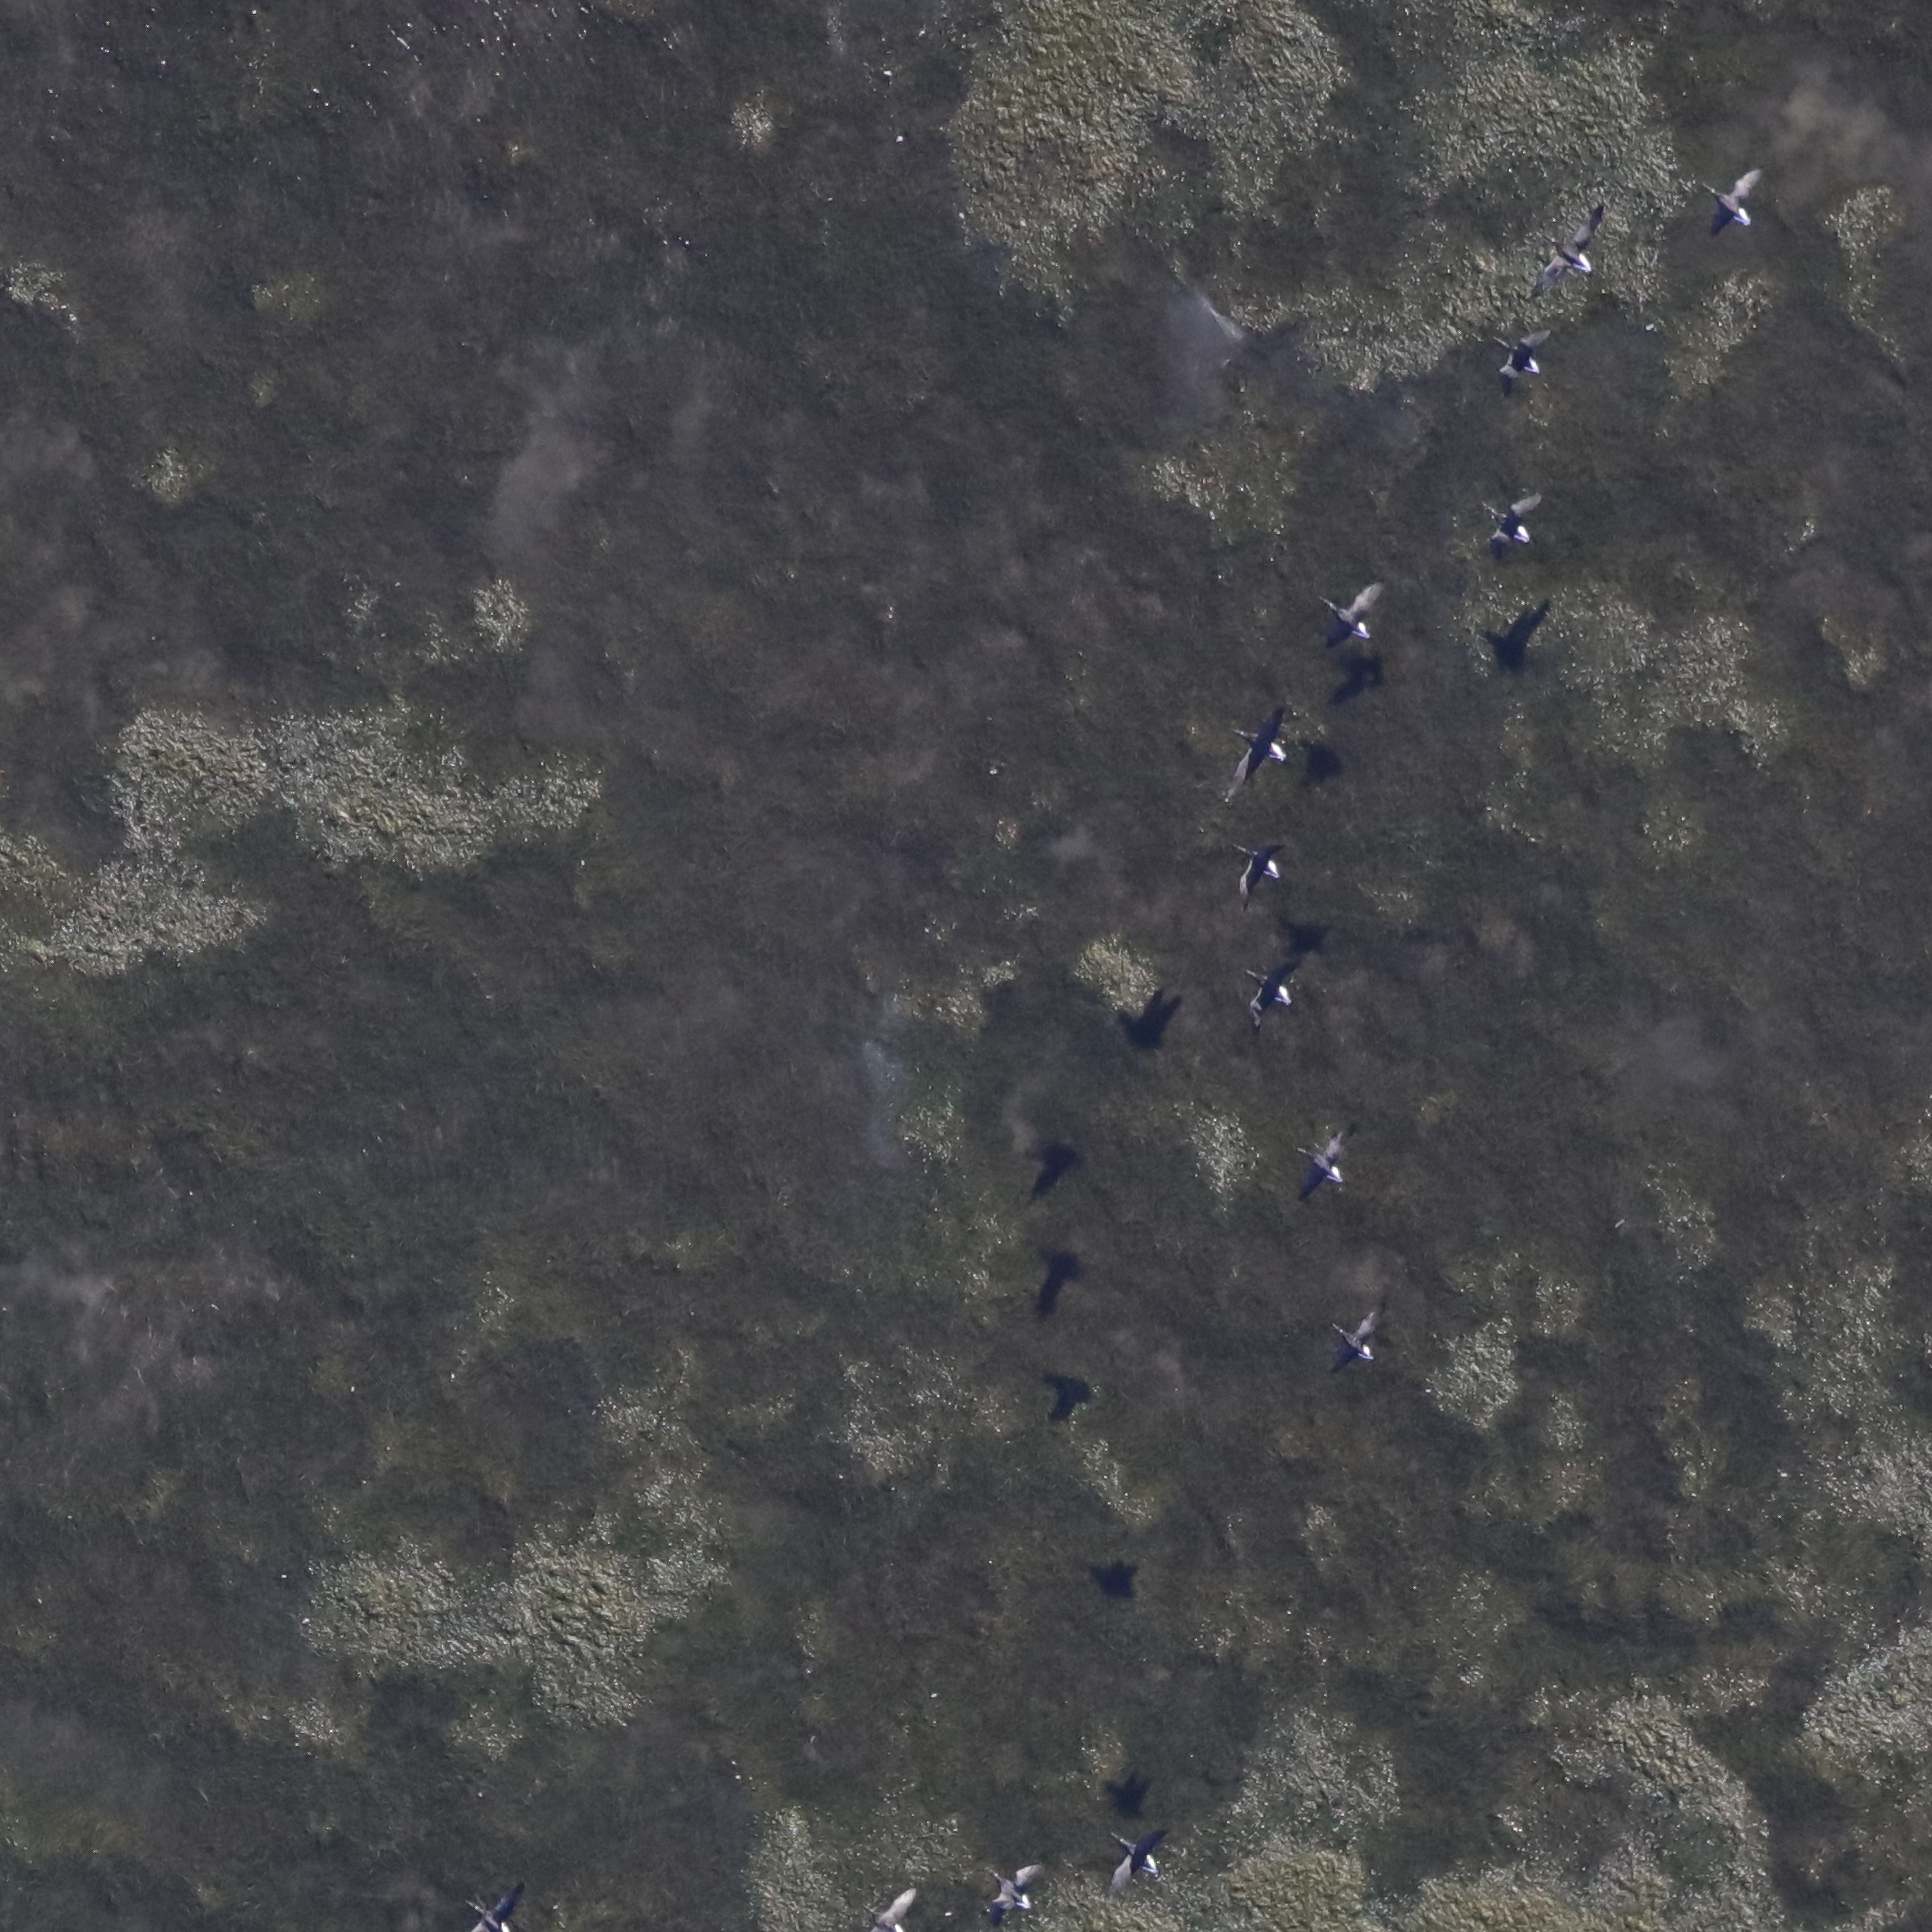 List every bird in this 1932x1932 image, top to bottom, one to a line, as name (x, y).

brant (1737, 215)
brant (1573, 251)
brant (1522, 344)
brant (1510, 526)
brant (1348, 623)
brant (1260, 753)
brant (1263, 875)
brant (1274, 988)
brant (1320, 1157)
brant (1351, 1345)
brant (1139, 1863)
brant (1012, 1895)
brant (487, 1912)